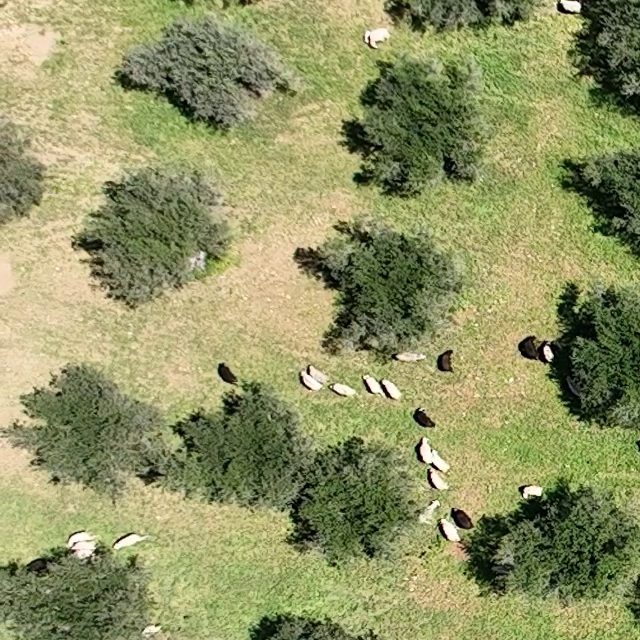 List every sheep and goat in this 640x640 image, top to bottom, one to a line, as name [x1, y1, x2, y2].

sheep [560, 0, 582, 13]
sheep [370, 29, 390, 49]
sheep [364, 30, 370, 44]
sheep [189, 250, 206, 271]
sheep [522, 335, 537, 359]
sheep [542, 341, 554, 362]
sheep [437, 350, 454, 372]
sheep [395, 352, 426, 361]
sheep [217, 362, 238, 383]
sheep [308, 366, 329, 383]
sheep [299, 370, 323, 391]
sheep [362, 374, 386, 397]
sheep [382, 378, 402, 400]
sheep [328, 382, 357, 396]
sheep [412, 407, 435, 427]
sheep [419, 437, 433, 463]
sheep [432, 448, 450, 474]
sheep [429, 468, 449, 490]
sheep [522, 485, 543, 499]
sheep [417, 500, 440, 525]
sheep [451, 508, 474, 528]
sheep [440, 518, 461, 541]
sheep [68, 531, 96, 546]
sheep [113, 534, 146, 548]
sheep [70, 538, 97, 551]
sheep [71, 547, 94, 560]
sheep [26, 556, 54, 572]
sheep [141, 625, 161, 638]